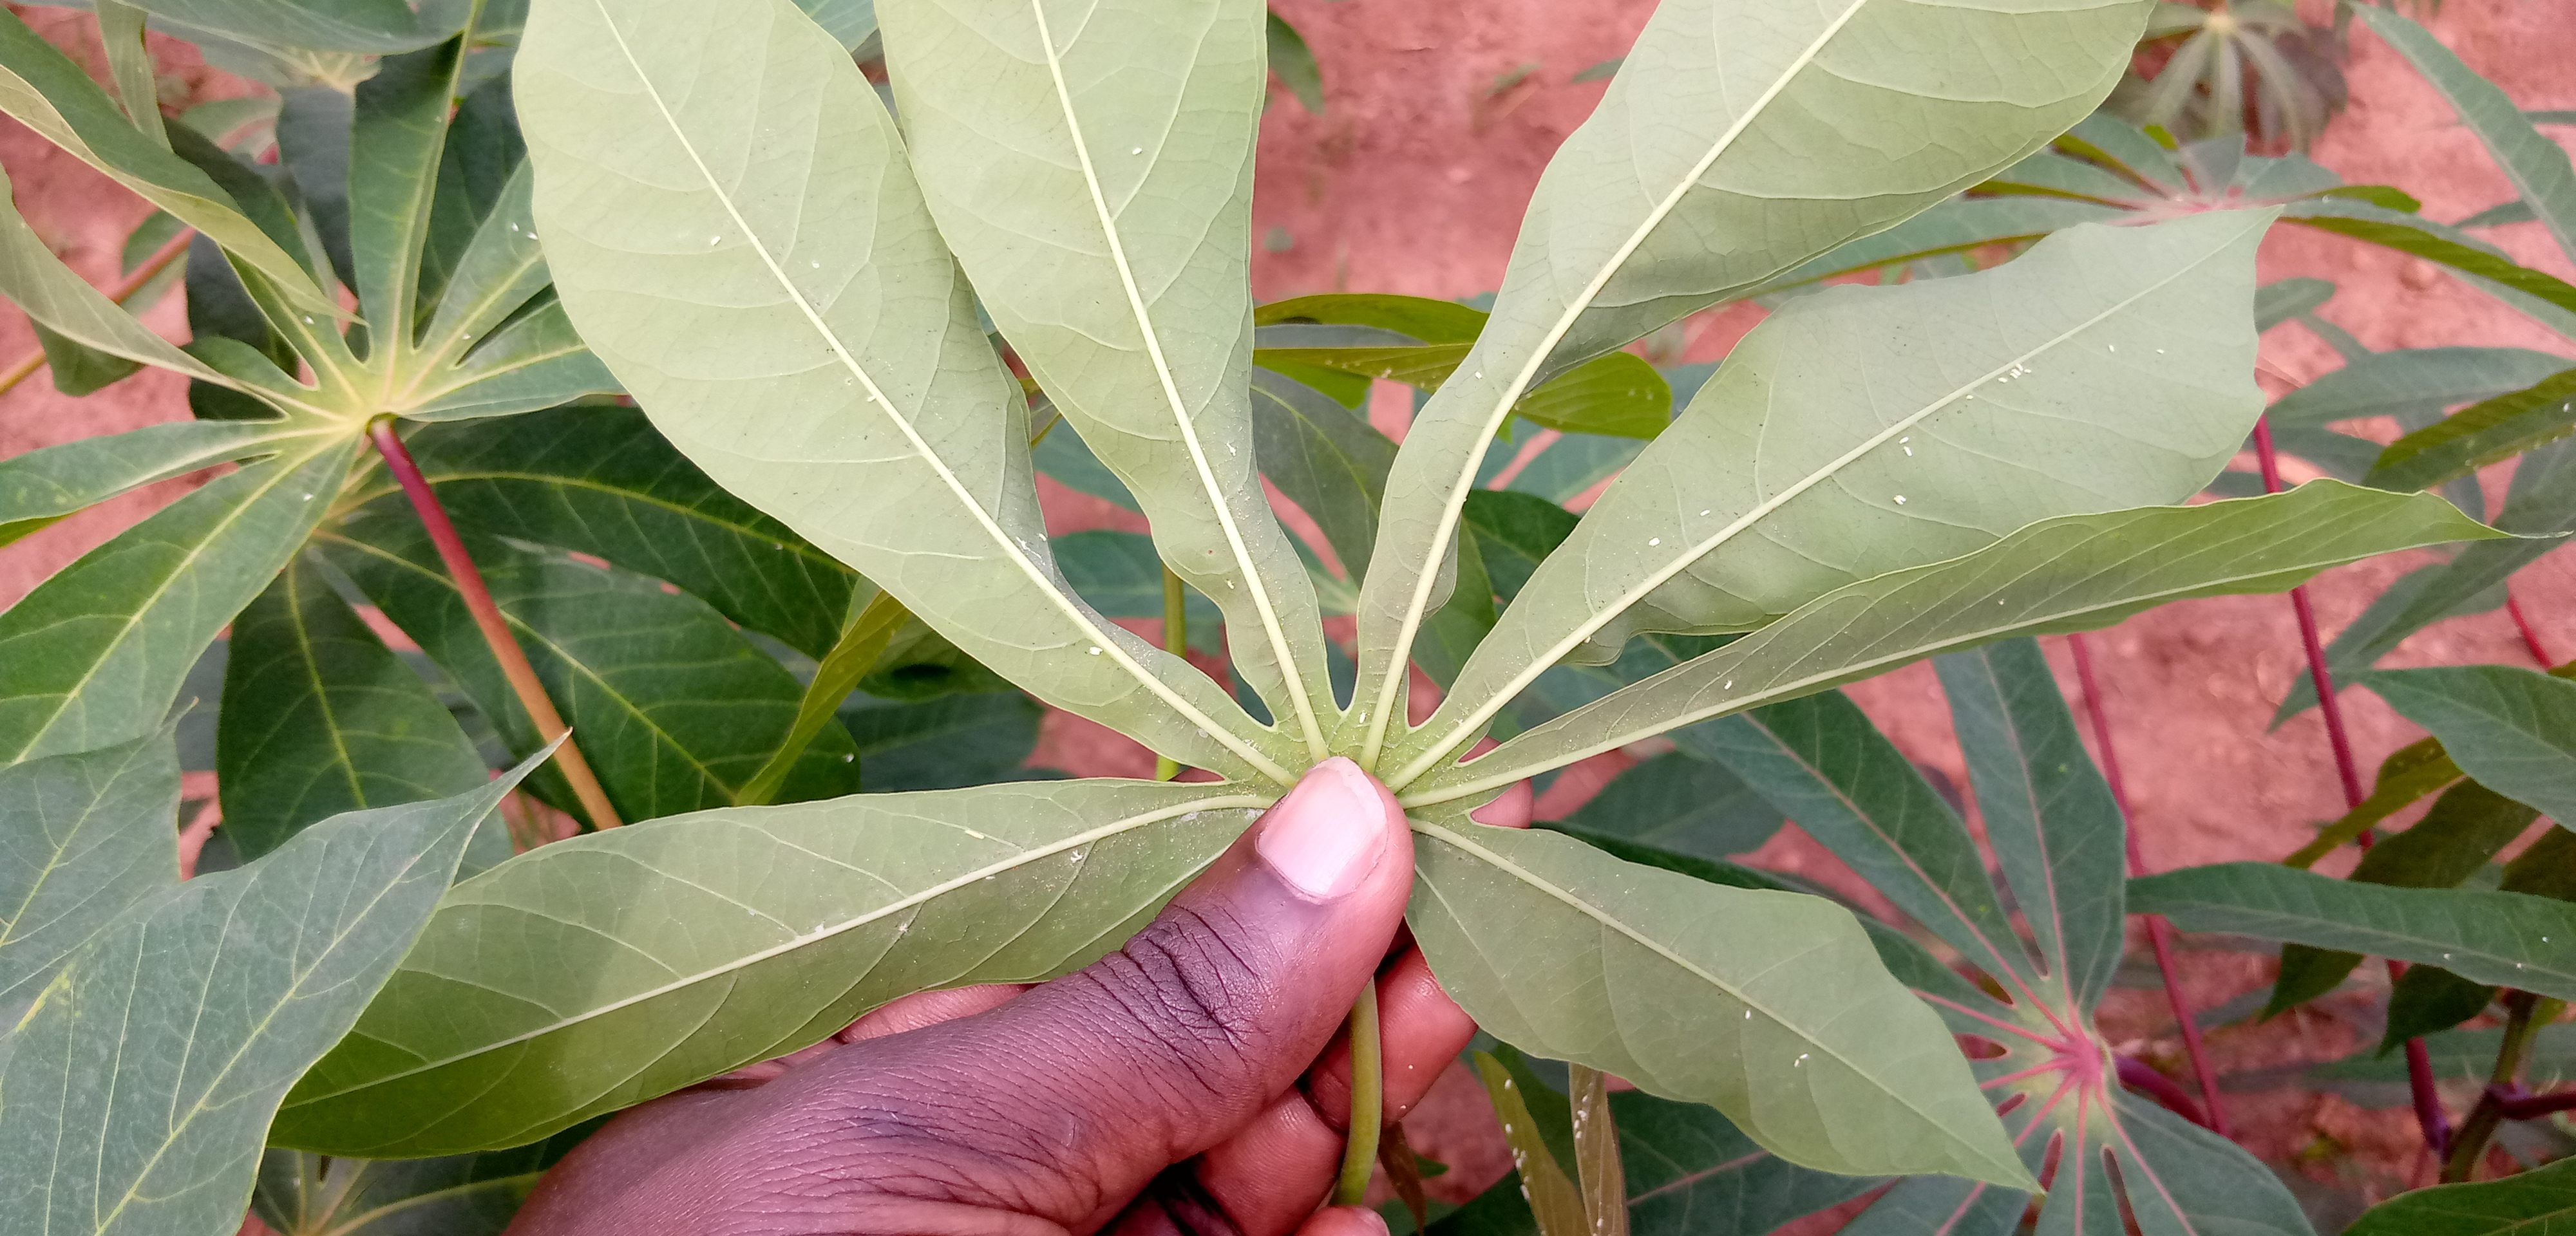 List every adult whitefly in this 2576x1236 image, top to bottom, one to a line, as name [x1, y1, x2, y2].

whitefly [1122, 140, 1142, 162]
whitefly [703, 223, 725, 257]
whitefly [799, 247, 826, 277]
whitefly [2142, 328, 2177, 371]
whitefly [2094, 329, 2119, 364]
whitefly [2002, 351, 2033, 382]
whitefly [1466, 353, 1498, 390]
whitefly [1991, 370, 2013, 403]
whitefly [1956, 382, 1984, 416]
whitefly [848, 386, 887, 416]
whitefly [1884, 423, 1926, 460]
whitefly [1222, 429, 1240, 464]
whitefly [1884, 485, 1917, 517]
whitefly [1691, 496, 1715, 530]
whitefly [1634, 511, 1667, 572]
whitefly [1211, 566, 1251, 611]
whitefly [1987, 572, 2026, 614]
whitefly [1080, 629, 1104, 675]
whitefly [1709, 668, 1745, 708]
whitefly [1345, 697, 1372, 734]
whitefly [1058, 843, 1088, 876]
whitefly [891, 912, 916, 940]
whitefly [1730, 995, 1765, 1032]
whitefly [1781, 1043, 1835, 1081]